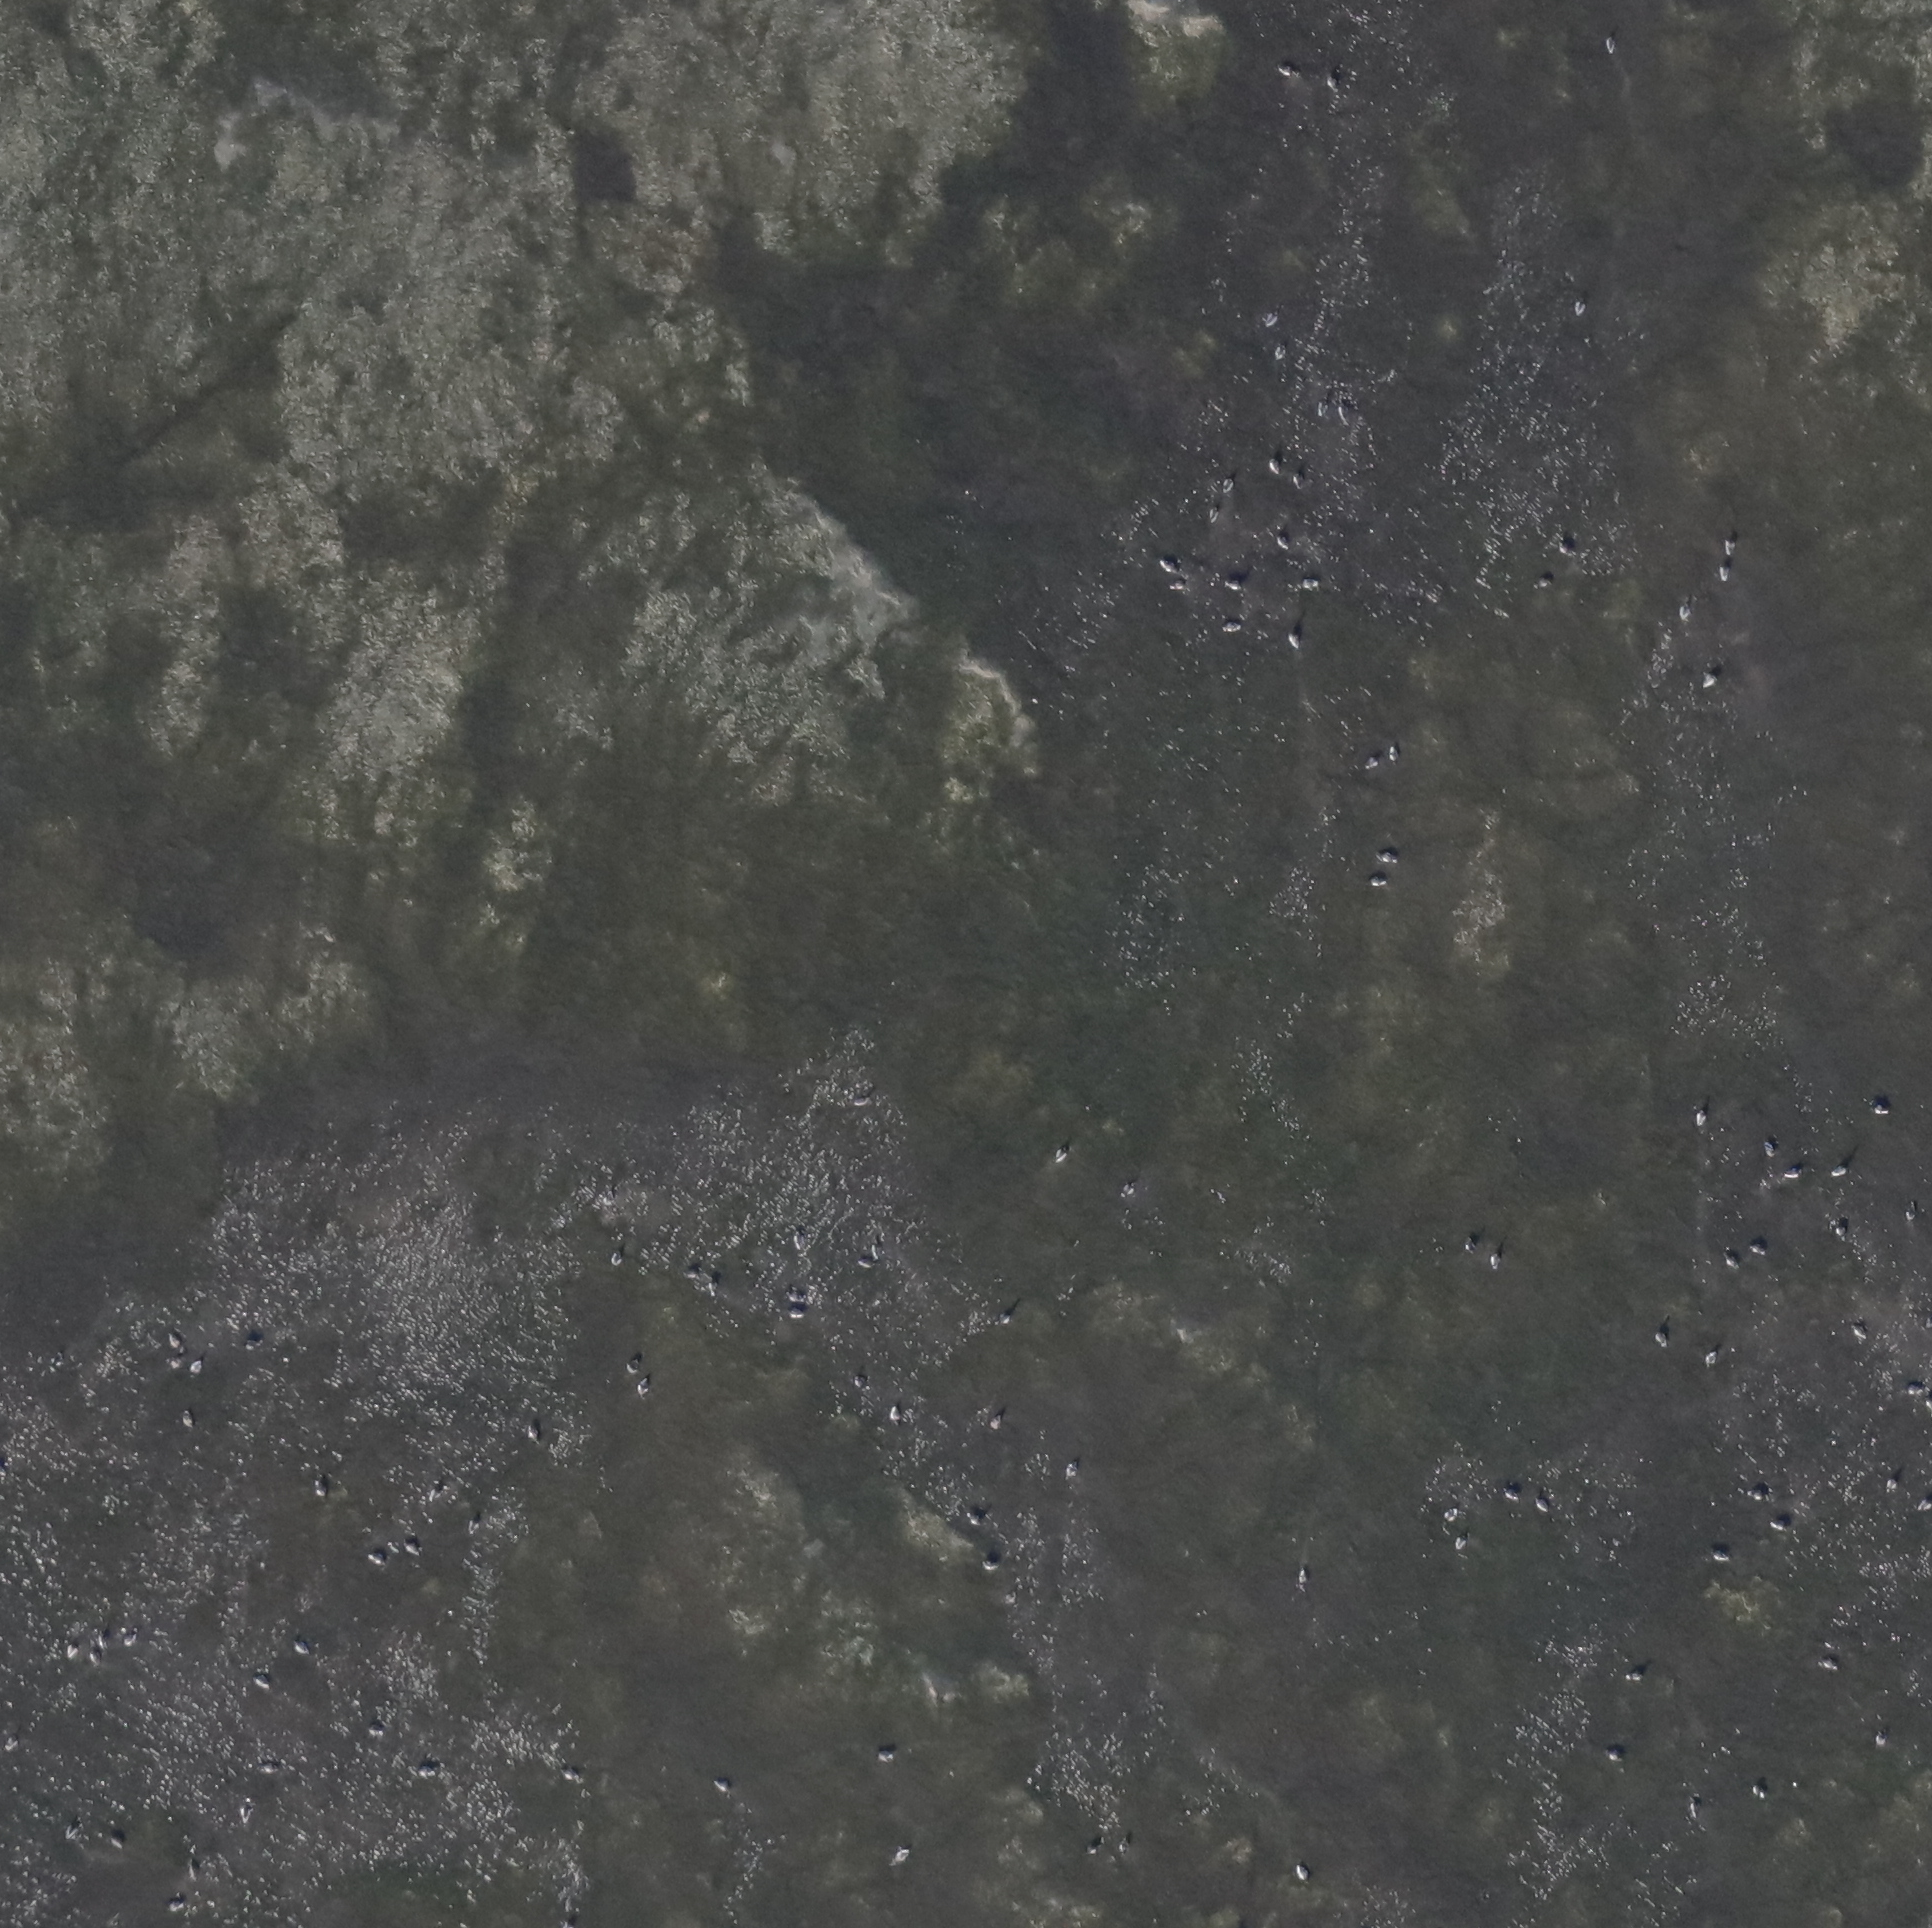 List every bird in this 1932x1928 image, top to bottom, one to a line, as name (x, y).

brant (1605, 48)
brant (1295, 69)
brant (1339, 81)
brant (1580, 306)
brant (1270, 315)
brant (1290, 354)
brant (1318, 408)
brant (1341, 413)
brant (1272, 467)
brant (1302, 482)
brant (1235, 487)
brant (1212, 513)
brant (1289, 536)
brant (1735, 542)
brant (1575, 555)
brant (1173, 568)
brant (1724, 576)
brant (1549, 585)
brant (1242, 590)
brant (1187, 591)
brant (1309, 593)
brant (1689, 601)
brant (1239, 625)
brant (1302, 645)
brant (1715, 675)
brant (1401, 752)
brant (1379, 766)
brant (1389, 851)
brant (1380, 882)
brant (1871, 1103)
brant (1710, 1125)
brant (1771, 1148)
brant (1066, 1156)
brant (1836, 1168)
brant (1799, 1171)
brant (1131, 1186)
brant (1911, 1213)
brant (1846, 1228)
brant (1472, 1241)
brant (802, 1242)
brant (880, 1250)
brant (1764, 1251)
brant (618, 1259)
brant (1499, 1260)
brant (1736, 1265)
brant (864, 1266)
brant (692, 1270)
brant (716, 1289)
brant (798, 1290)
brant (1923, 1314)
brant (1005, 1317)
brant (793, 1321)
brant (1662, 1339)
brant (1856, 1340)
brant (255, 1343)
brant (182, 1345)
brant (1713, 1358)
brant (632, 1359)
brant (203, 1375)
brant (861, 1379)
brant (1921, 1384)
brant (645, 1389)
brant (896, 1412)
brant (999, 1413)
brant (190, 1418)
brant (540, 1431)
brant (1074, 1465)
brant (443, 1486)
brant (1509, 1486)
brant (1894, 1489)
brant (326, 1492)
brant (1758, 1497)
brant (1541, 1502)
brant (1454, 1505)
brant (1925, 1509)
brant (975, 1519)
brant (1783, 1525)
brant (472, 1530)
brant (1470, 1549)
brant (415, 1550)
brant (1733, 1559)
brant (376, 1563)
brant (994, 1567)
brant (1306, 1579)
brant (102, 1637)
brant (128, 1640)
brant (298, 1650)
brant (80, 1654)
brant (1825, 1658)
brant (107, 1666)
brant (1640, 1674)
brant (268, 1678)
brant (378, 1732)
brant (1617, 1734)
brant (13, 1739)
brant (1878, 1741)
brant (885, 1755)
brant (271, 1765)
brant (436, 1769)
brant (567, 1769)
brant (712, 1785)
brant (1690, 1797)
brant (1757, 1798)
brant (246, 1815)
brant (69, 1829)
brant (119, 1846)
brant (1089, 1846)
brant (1130, 1850)
brant (909, 1851)
brant (198, 1864)
brant (1302, 1880)
brant (180, 1905)